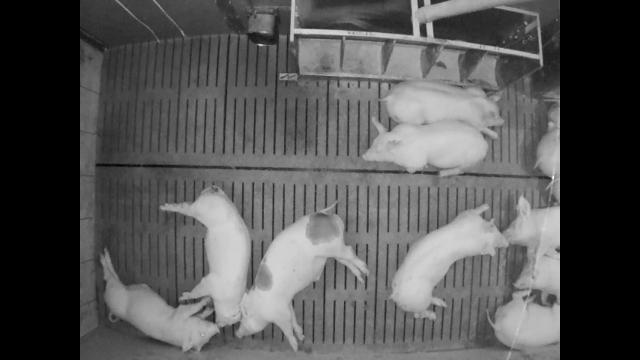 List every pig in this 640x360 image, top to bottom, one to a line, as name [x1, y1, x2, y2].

pig [378, 79, 506, 141]
pig [360, 117, 489, 180]
pig [532, 128, 560, 180]
pig [160, 183, 248, 330]
pig [502, 195, 560, 281]
pig [233, 200, 369, 353]
pig [385, 204, 510, 321]
pig [511, 245, 561, 307]
pig [97, 248, 221, 354]
pig [484, 288, 559, 352]